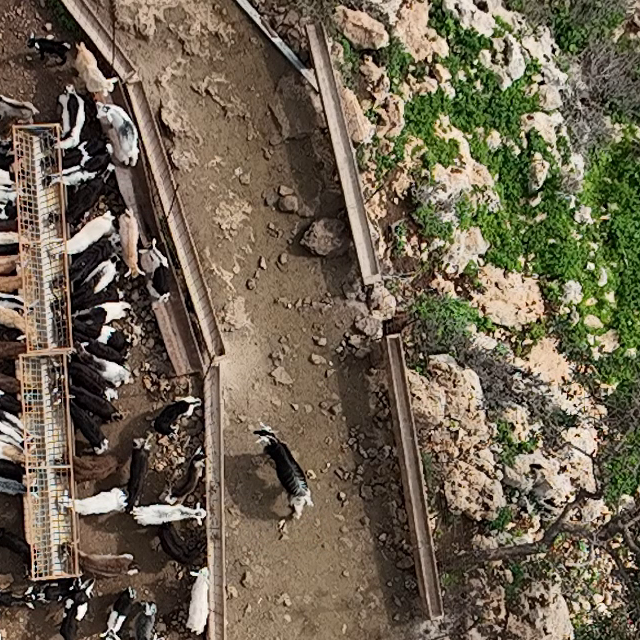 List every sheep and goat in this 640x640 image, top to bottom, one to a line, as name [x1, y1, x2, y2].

goat [27, 33, 69, 66]
goat [74, 41, 119, 98]
goat [45, 85, 84, 149]
goat [0, 93, 38, 125]
goat [95, 102, 140, 167]
goat [0, 117, 21, 155]
goat [0, 135, 21, 169]
goat [40, 136, 101, 167]
goat [0, 151, 25, 186]
goat [41, 152, 111, 188]
goat [62, 162, 114, 224]
goat [0, 176, 24, 201]
goat [0, 193, 19, 219]
goat [47, 210, 112, 255]
goat [119, 211, 144, 279]
goat [0, 215, 30, 232]
goat [0, 231, 34, 249]
goat [54, 234, 115, 285]
goat [138, 239, 171, 303]
goat [0, 248, 28, 274]
goat [58, 253, 116, 303]
goat [0, 265, 30, 292]
goat [57, 284, 123, 313]
goat [0, 290, 34, 317]
goat [0, 303, 40, 344]
goat [56, 303, 132, 325]
goat [55, 318, 126, 350]
goat [57, 328, 126, 363]
goat [0, 341, 30, 365]
goat [74, 343, 132, 385]
goat [51, 361, 118, 401]
goat [0, 364, 33, 393]
goat [50, 381, 120, 421]
goat [0, 382, 33, 411]
goat [58, 392, 109, 452]
goat [155, 396, 200, 436]
goat [0, 400, 34, 439]
goat [0, 414, 31, 450]
goat [253, 422, 315, 519]
goat [0, 434, 39, 468]
goat [129, 436, 149, 508]
goat [62, 441, 129, 482]
goat [162, 445, 206, 504]
goat [0, 456, 34, 481]
goat [0, 473, 40, 498]
goat [56, 487, 128, 516]
goat [130, 502, 207, 527]
goat [158, 521, 205, 563]
goat [0, 526, 39, 577]
goat [60, 542, 132, 579]
goat [184, 566, 211, 633]
goat [39, 576, 82, 600]
goat [55, 580, 95, 639]
goat [0, 585, 38, 609]
goat [99, 586, 137, 639]
goat [135, 602, 164, 639]
goat [0, 609, 10, 639]